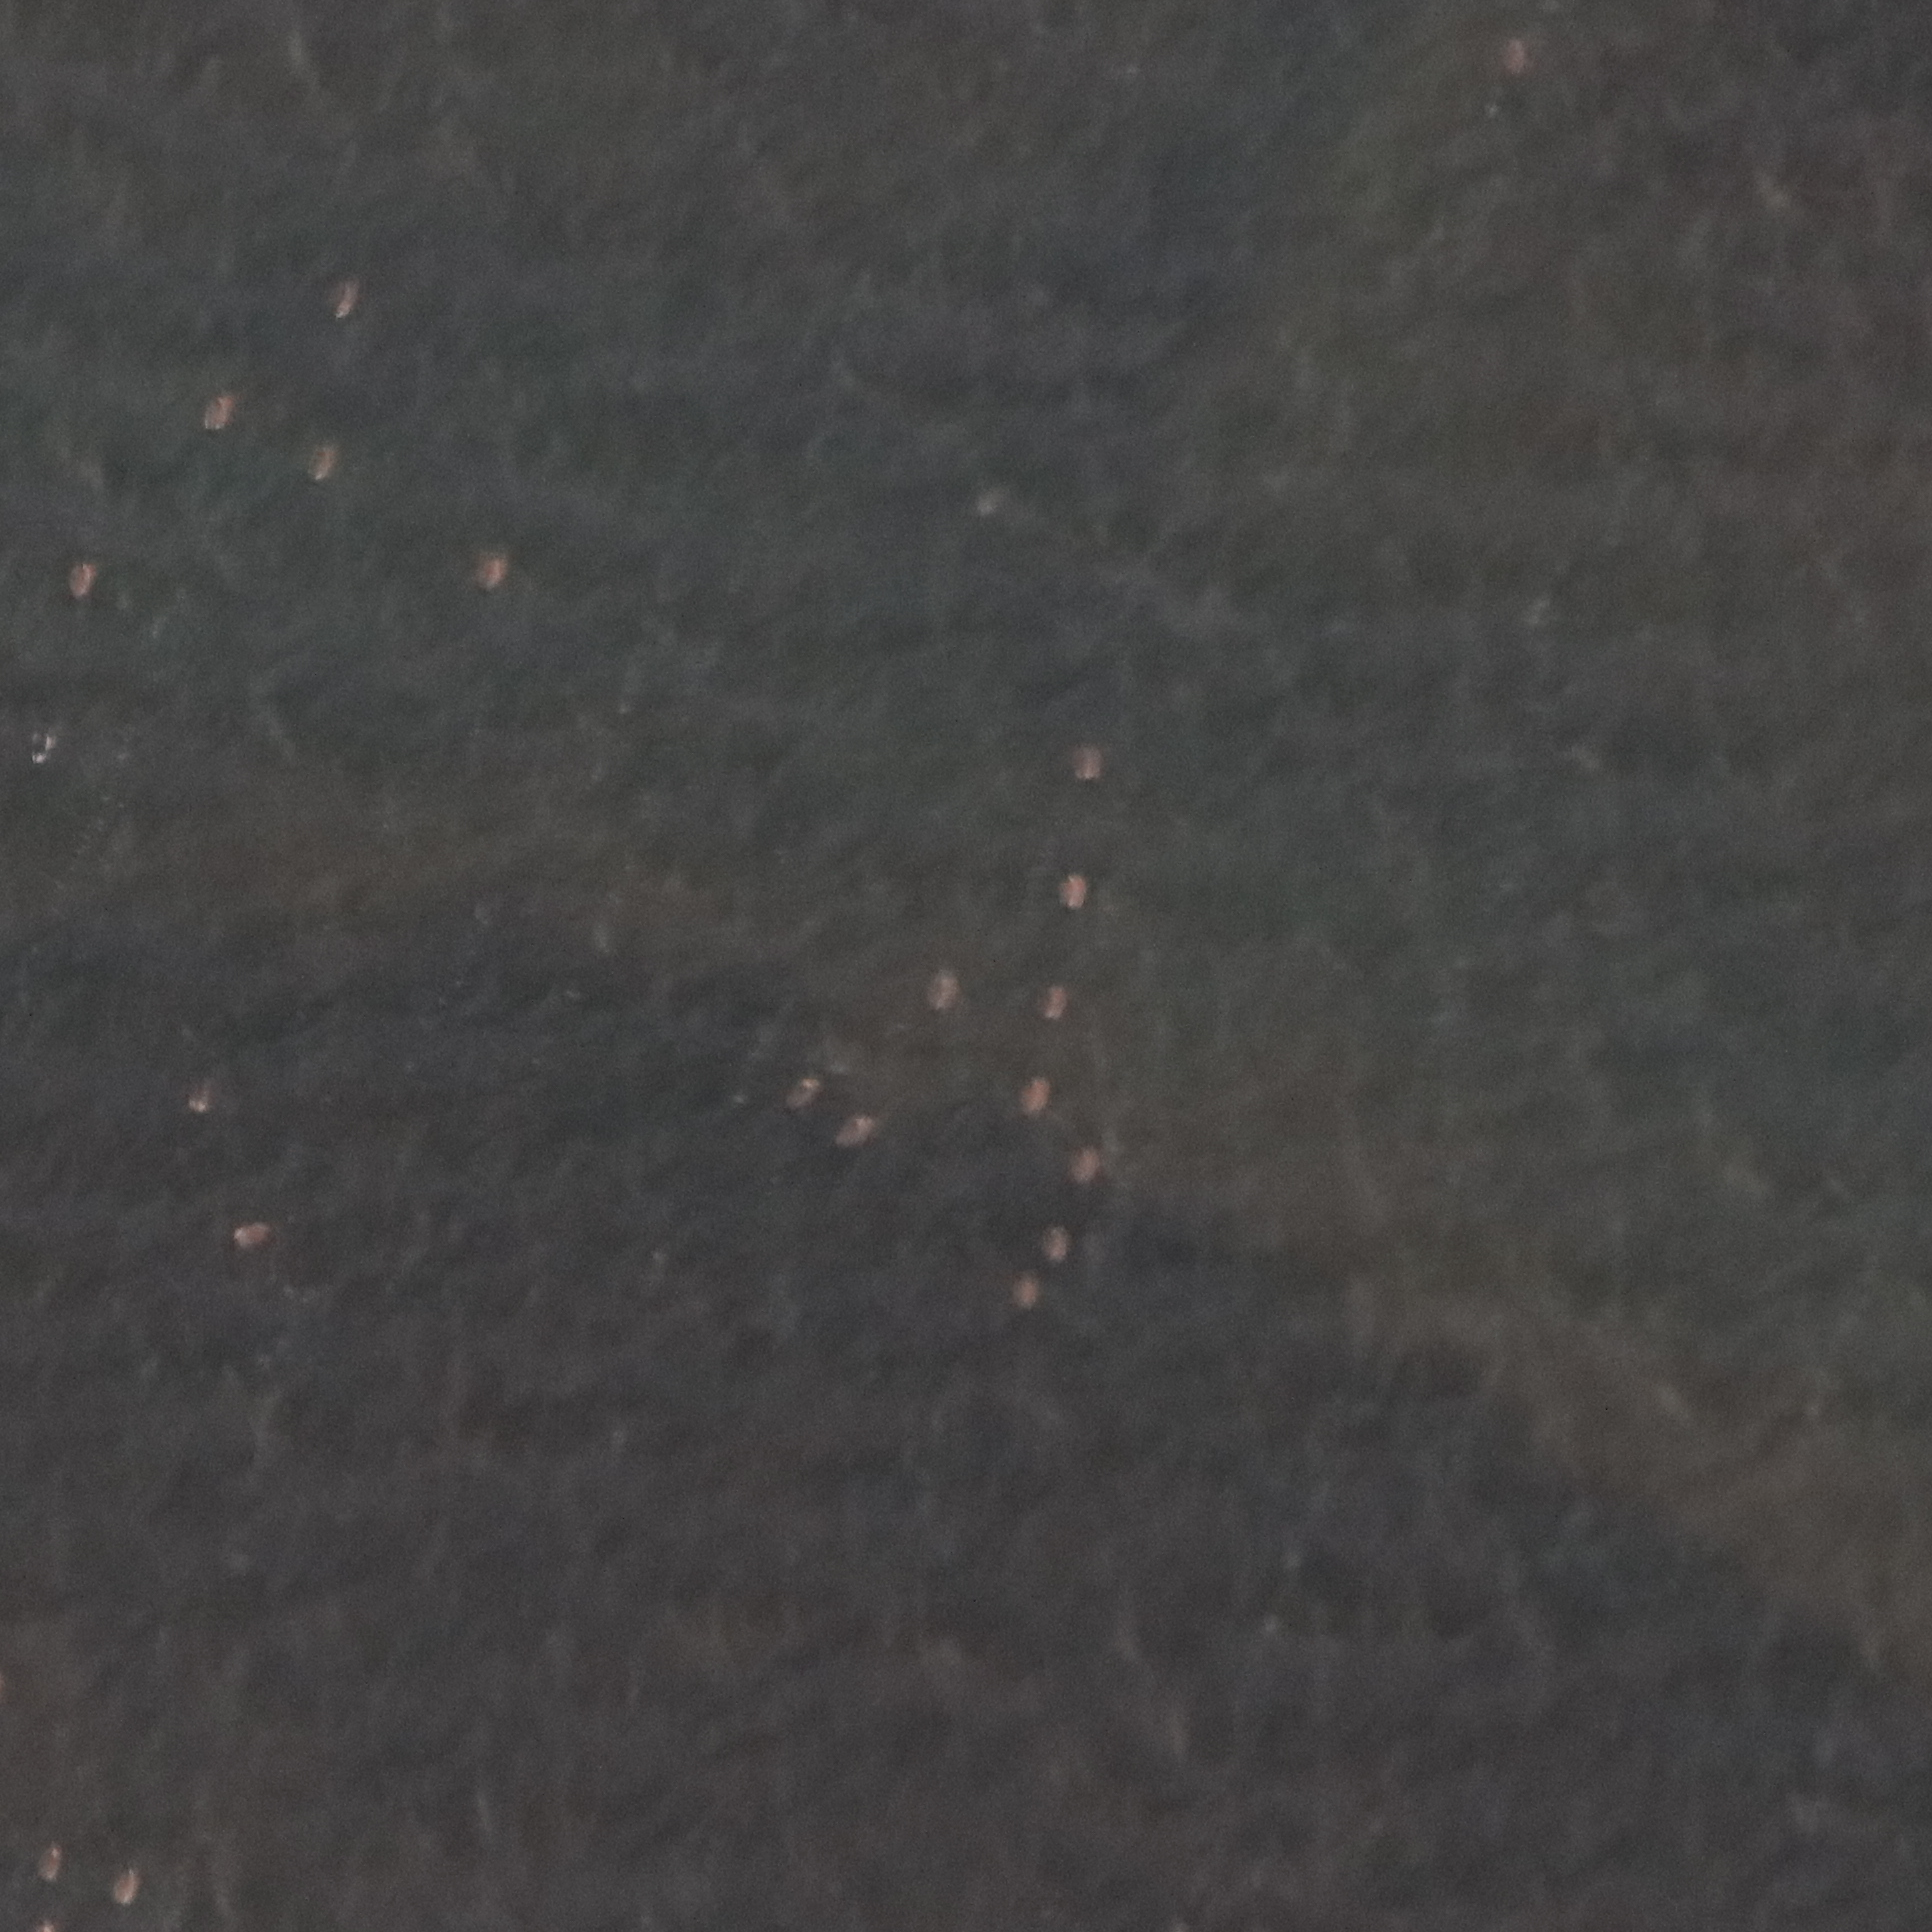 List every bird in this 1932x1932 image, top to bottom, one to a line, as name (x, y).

Canada goose (1508, 60)
Canada goose (345, 296)
Canada goose (219, 414)
Canada goose (314, 456)
Canada goose (484, 568)
Canada goose (82, 579)
brant (38, 746)
Canada goose (1089, 764)
Canada goose (1076, 896)
Canada goose (938, 985)
Canada goose (1053, 996)
Canada goose (807, 1092)
Canada goose (196, 1097)
Canada goose (1034, 1097)
Canada goose (845, 1126)
Canada goose (1079, 1160)
Canada goose (250, 1234)
Canada goose (1055, 1249)
Canada goose (1026, 1289)
Canada goose (51, 1866)
Canada goose (124, 1884)